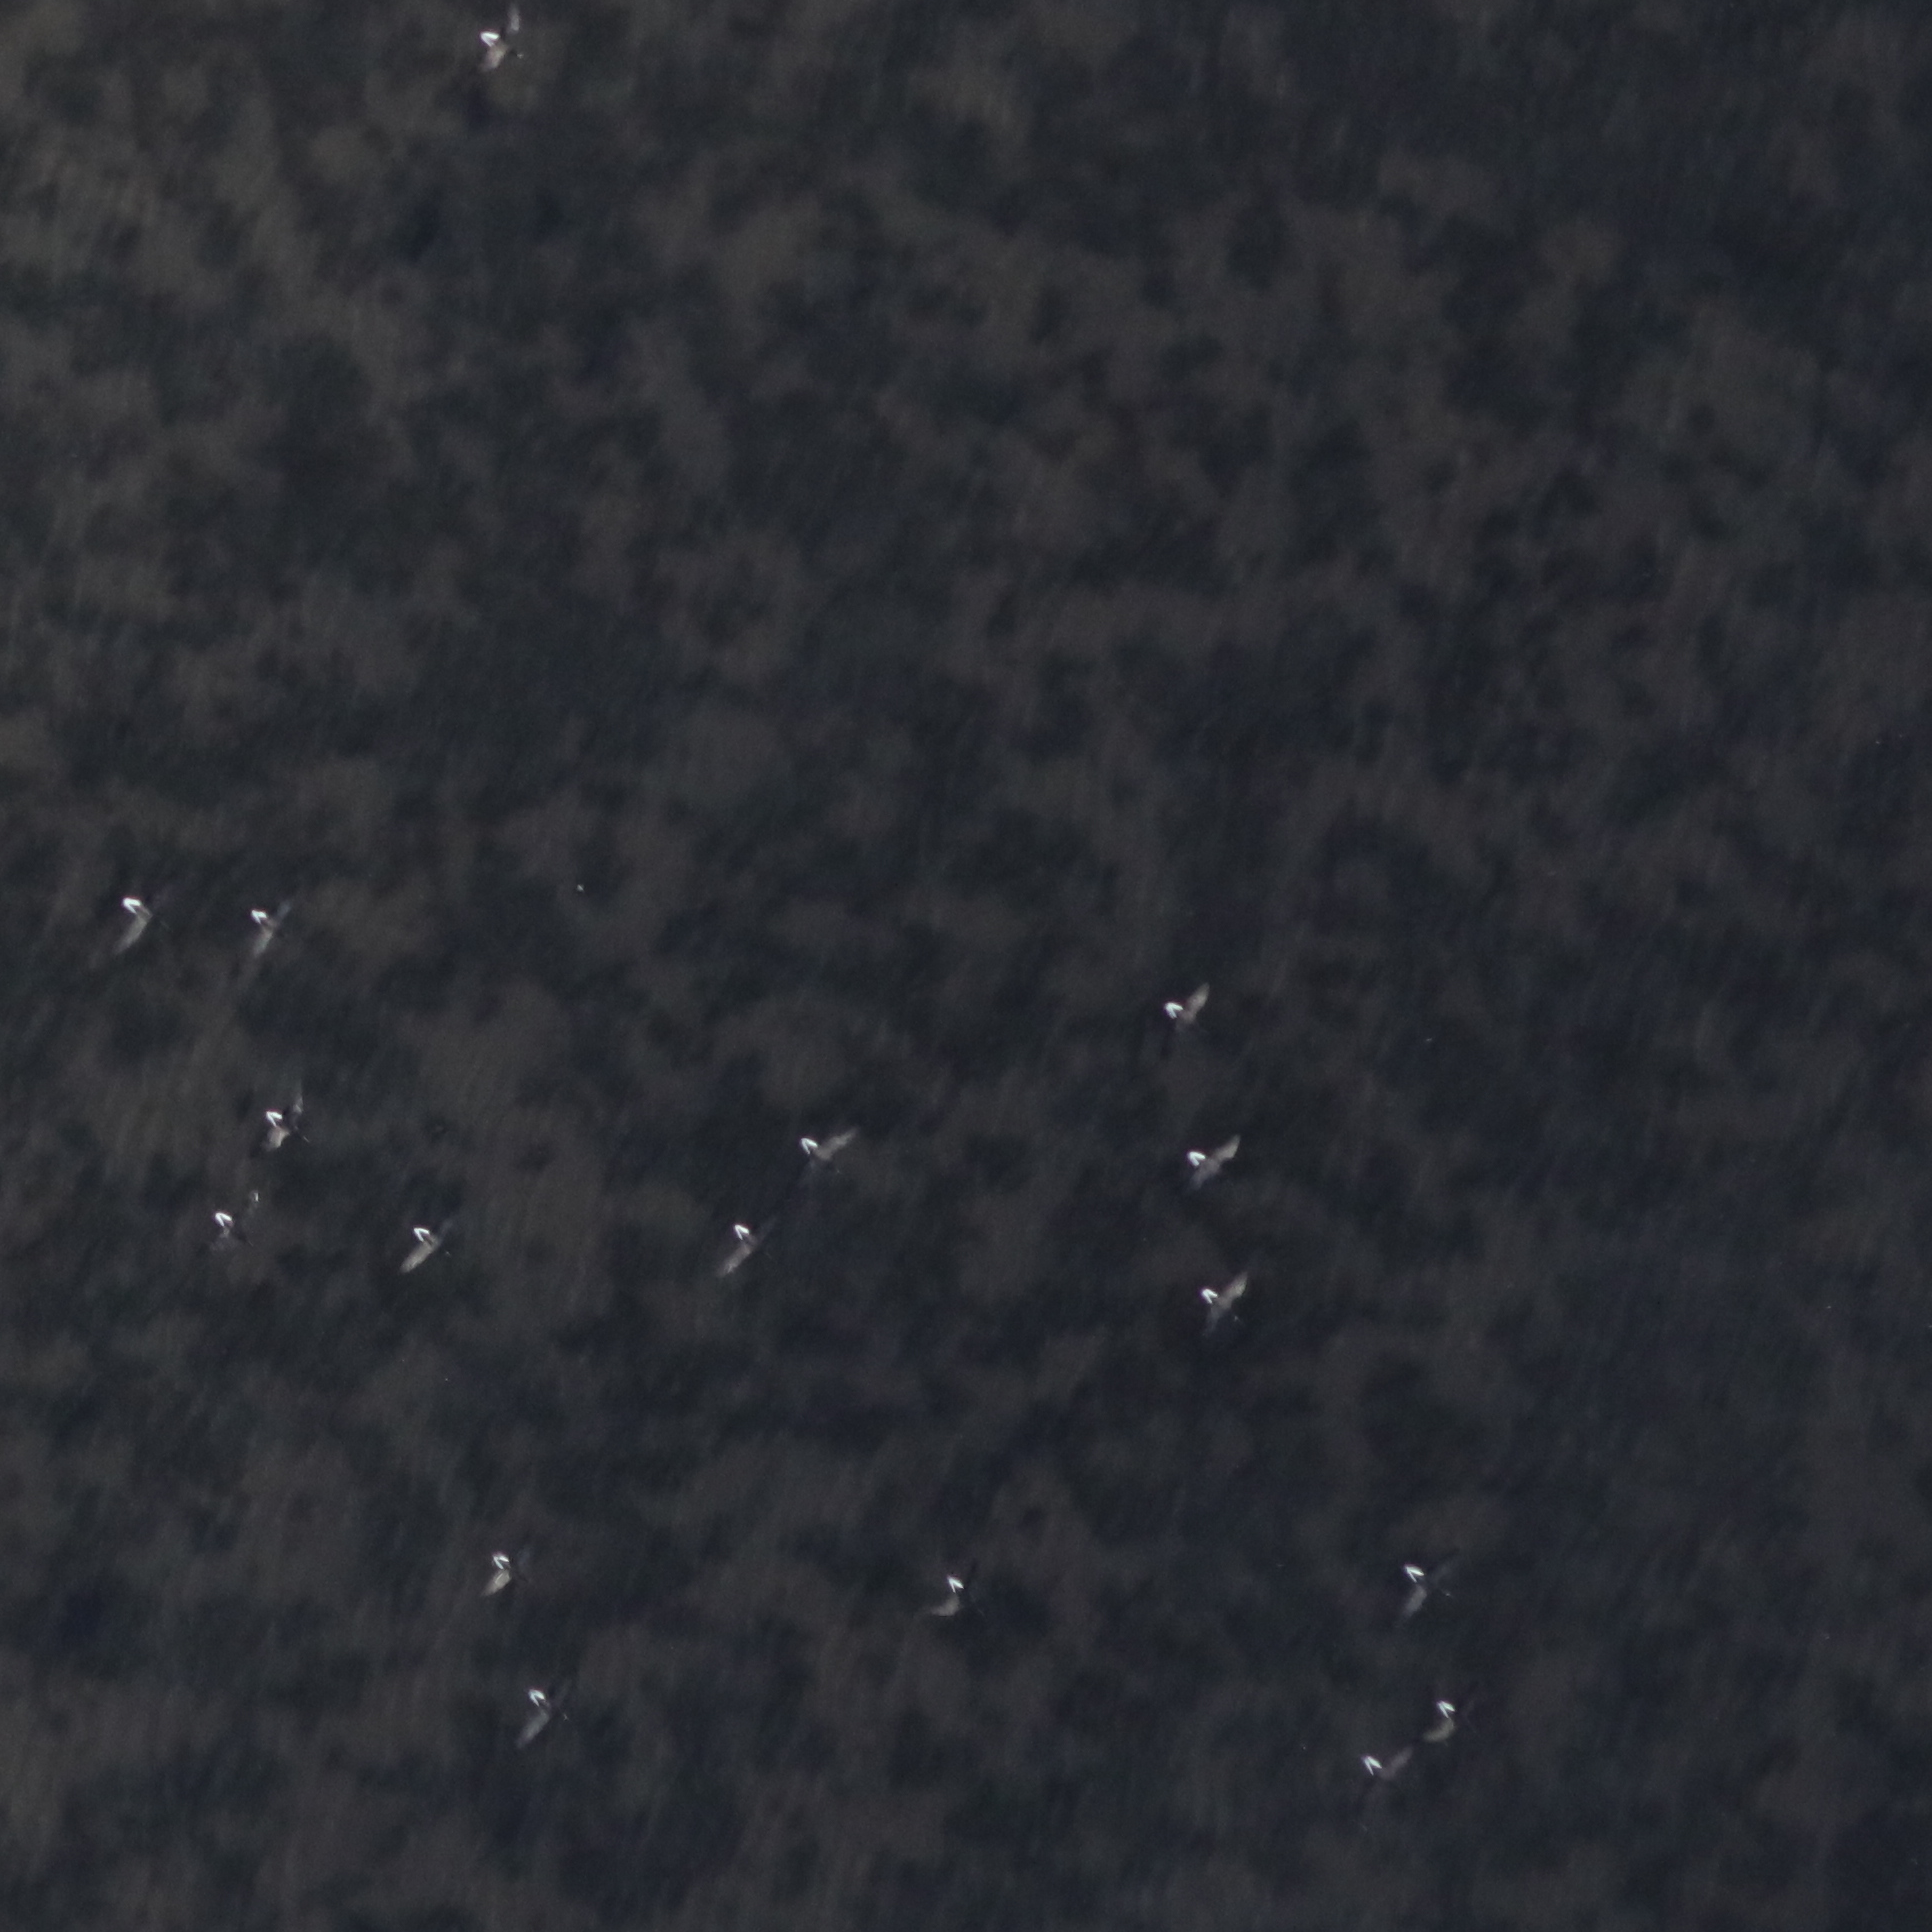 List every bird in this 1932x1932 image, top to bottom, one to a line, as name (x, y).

brant (491, 49)
brant (127, 916)
brant (252, 926)
brant (1176, 1011)
brant (274, 1120)
brant (825, 1154)
brant (1208, 1173)
brant (246, 1226)
brant (427, 1236)
brant (743, 1241)
brant (1226, 1322)
brant (503, 1563)
brant (1415, 1582)
brant (962, 1599)
brant (542, 1715)
brant (1447, 1724)
brant (1381, 1783)